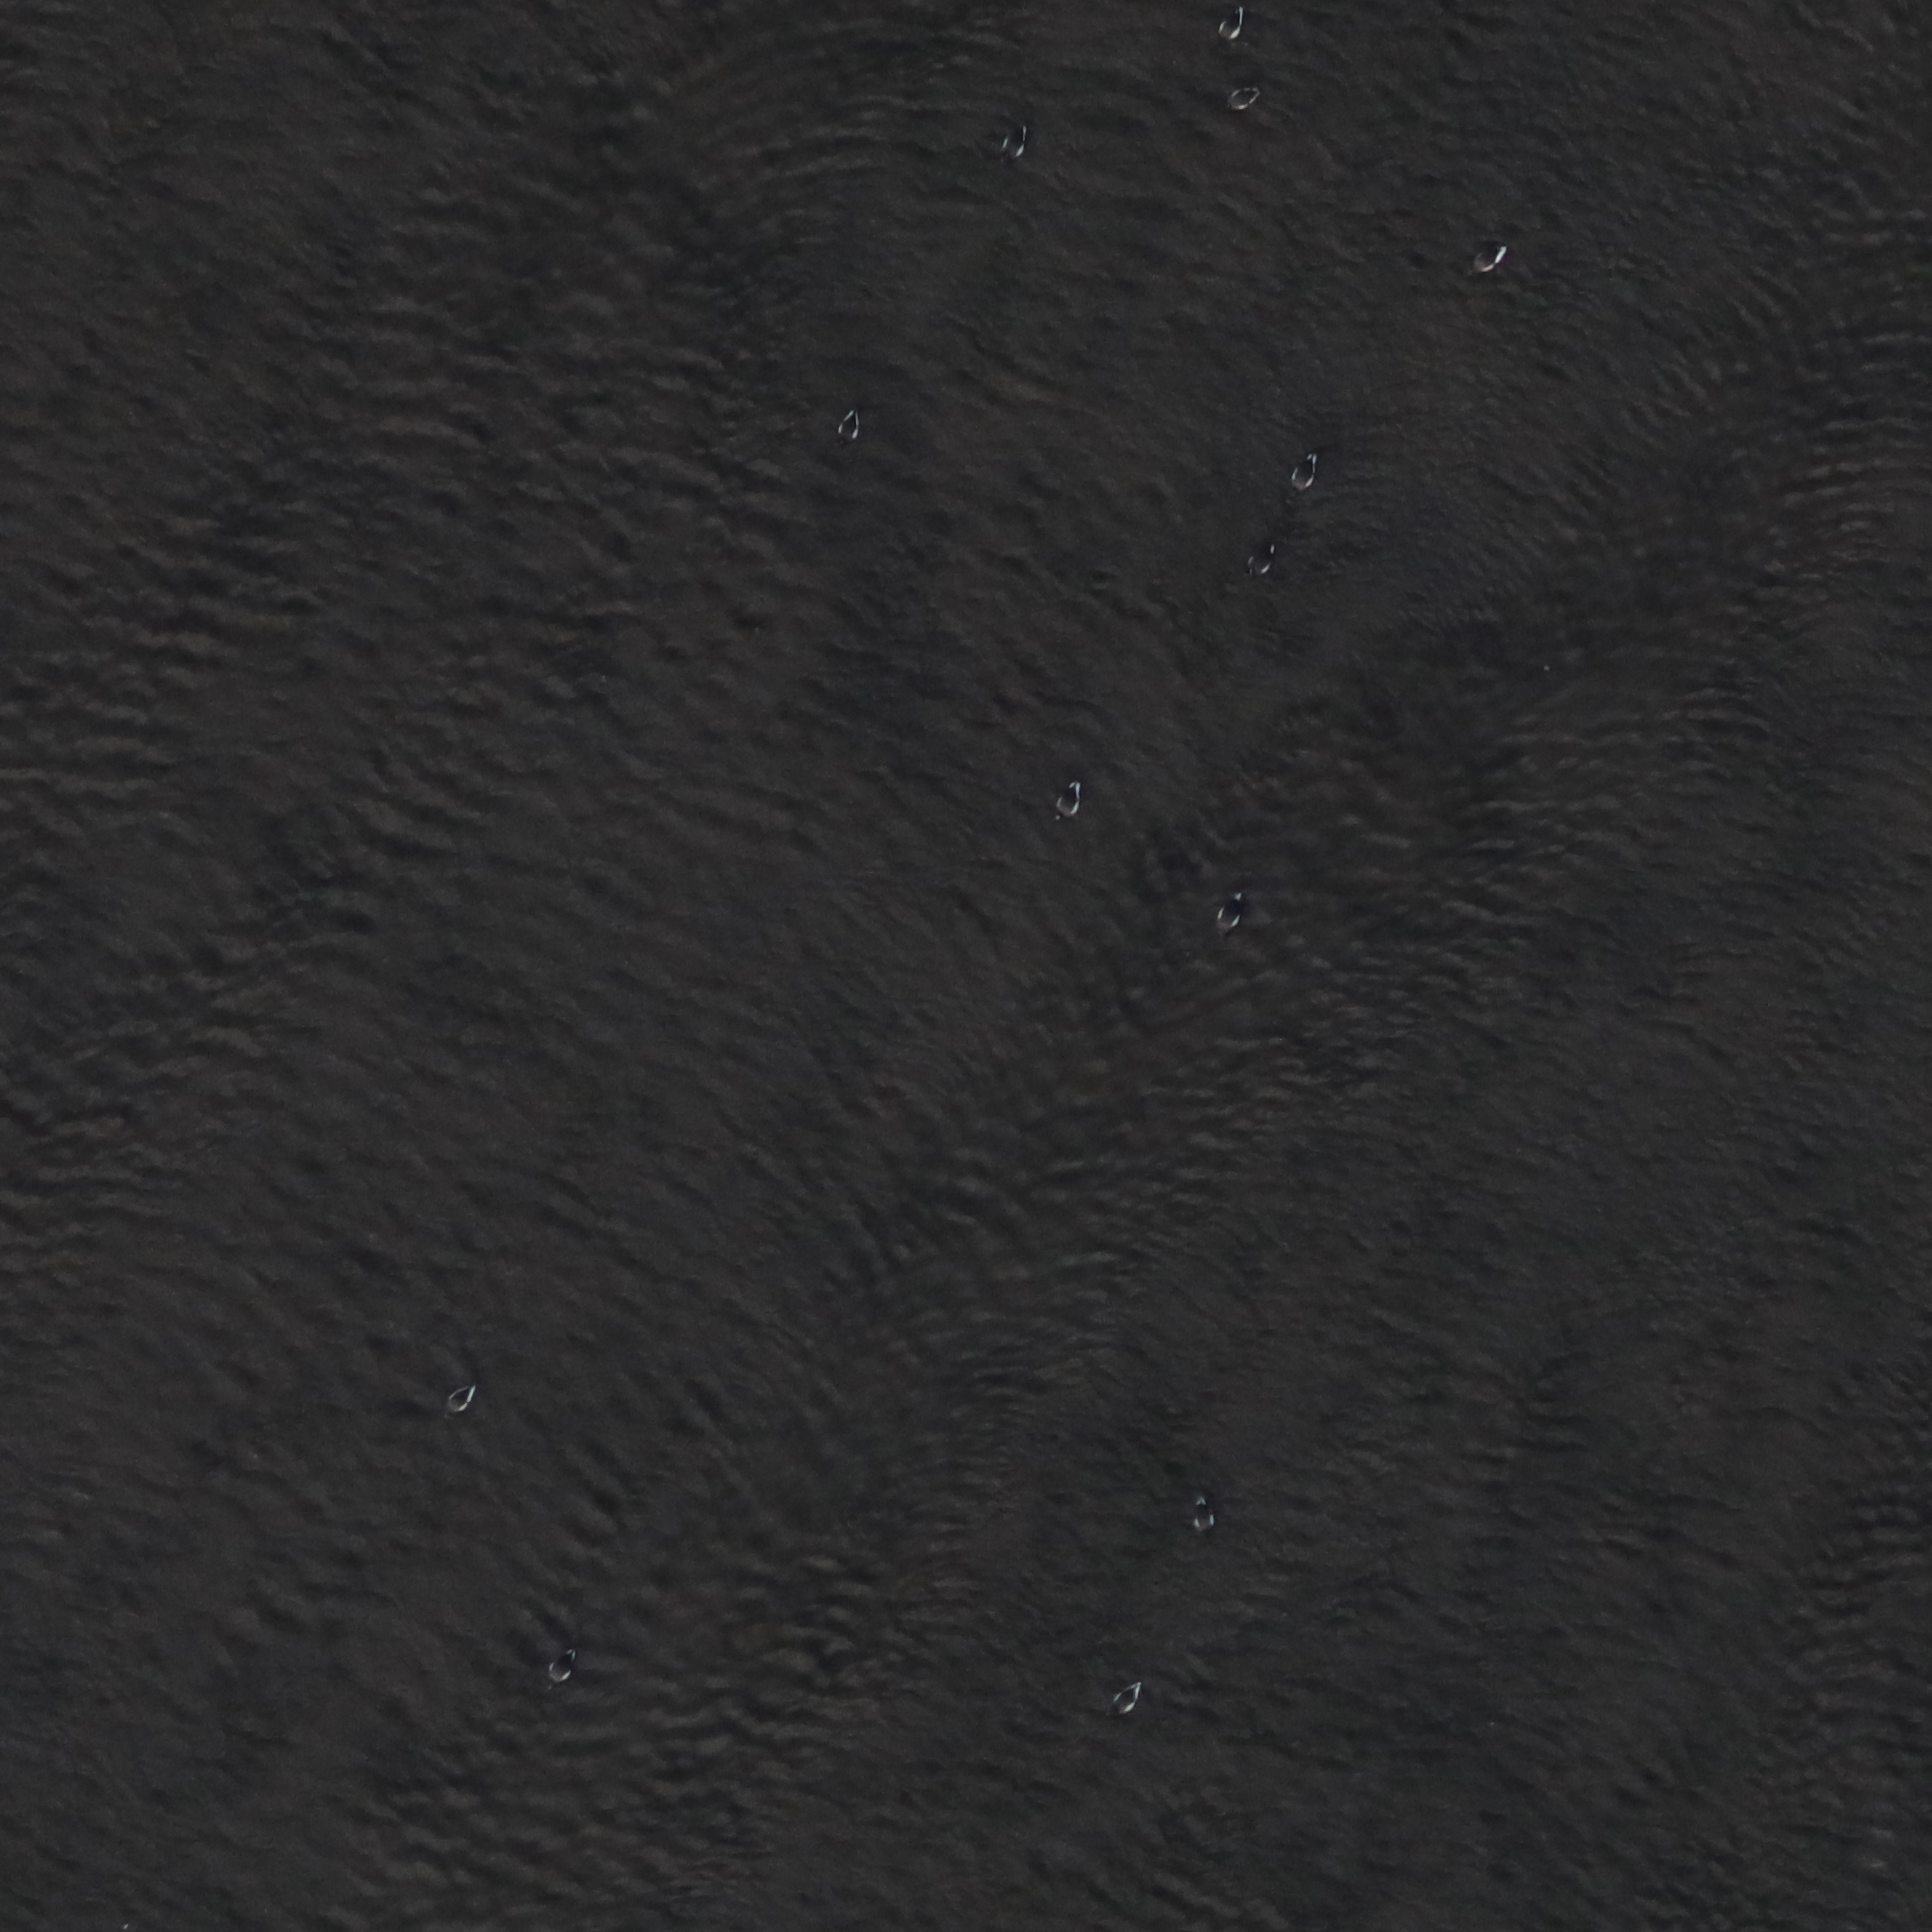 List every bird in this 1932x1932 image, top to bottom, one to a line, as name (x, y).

brant (1227, 32)
brant (1241, 101)
brant (1011, 143)
brant (1488, 259)
brant (848, 429)
brant (1304, 475)
brant (1268, 568)
brant (1067, 803)
brant (1227, 918)
brant (458, 1400)
brant (1196, 1520)
brant (560, 1666)
brant (1123, 1702)